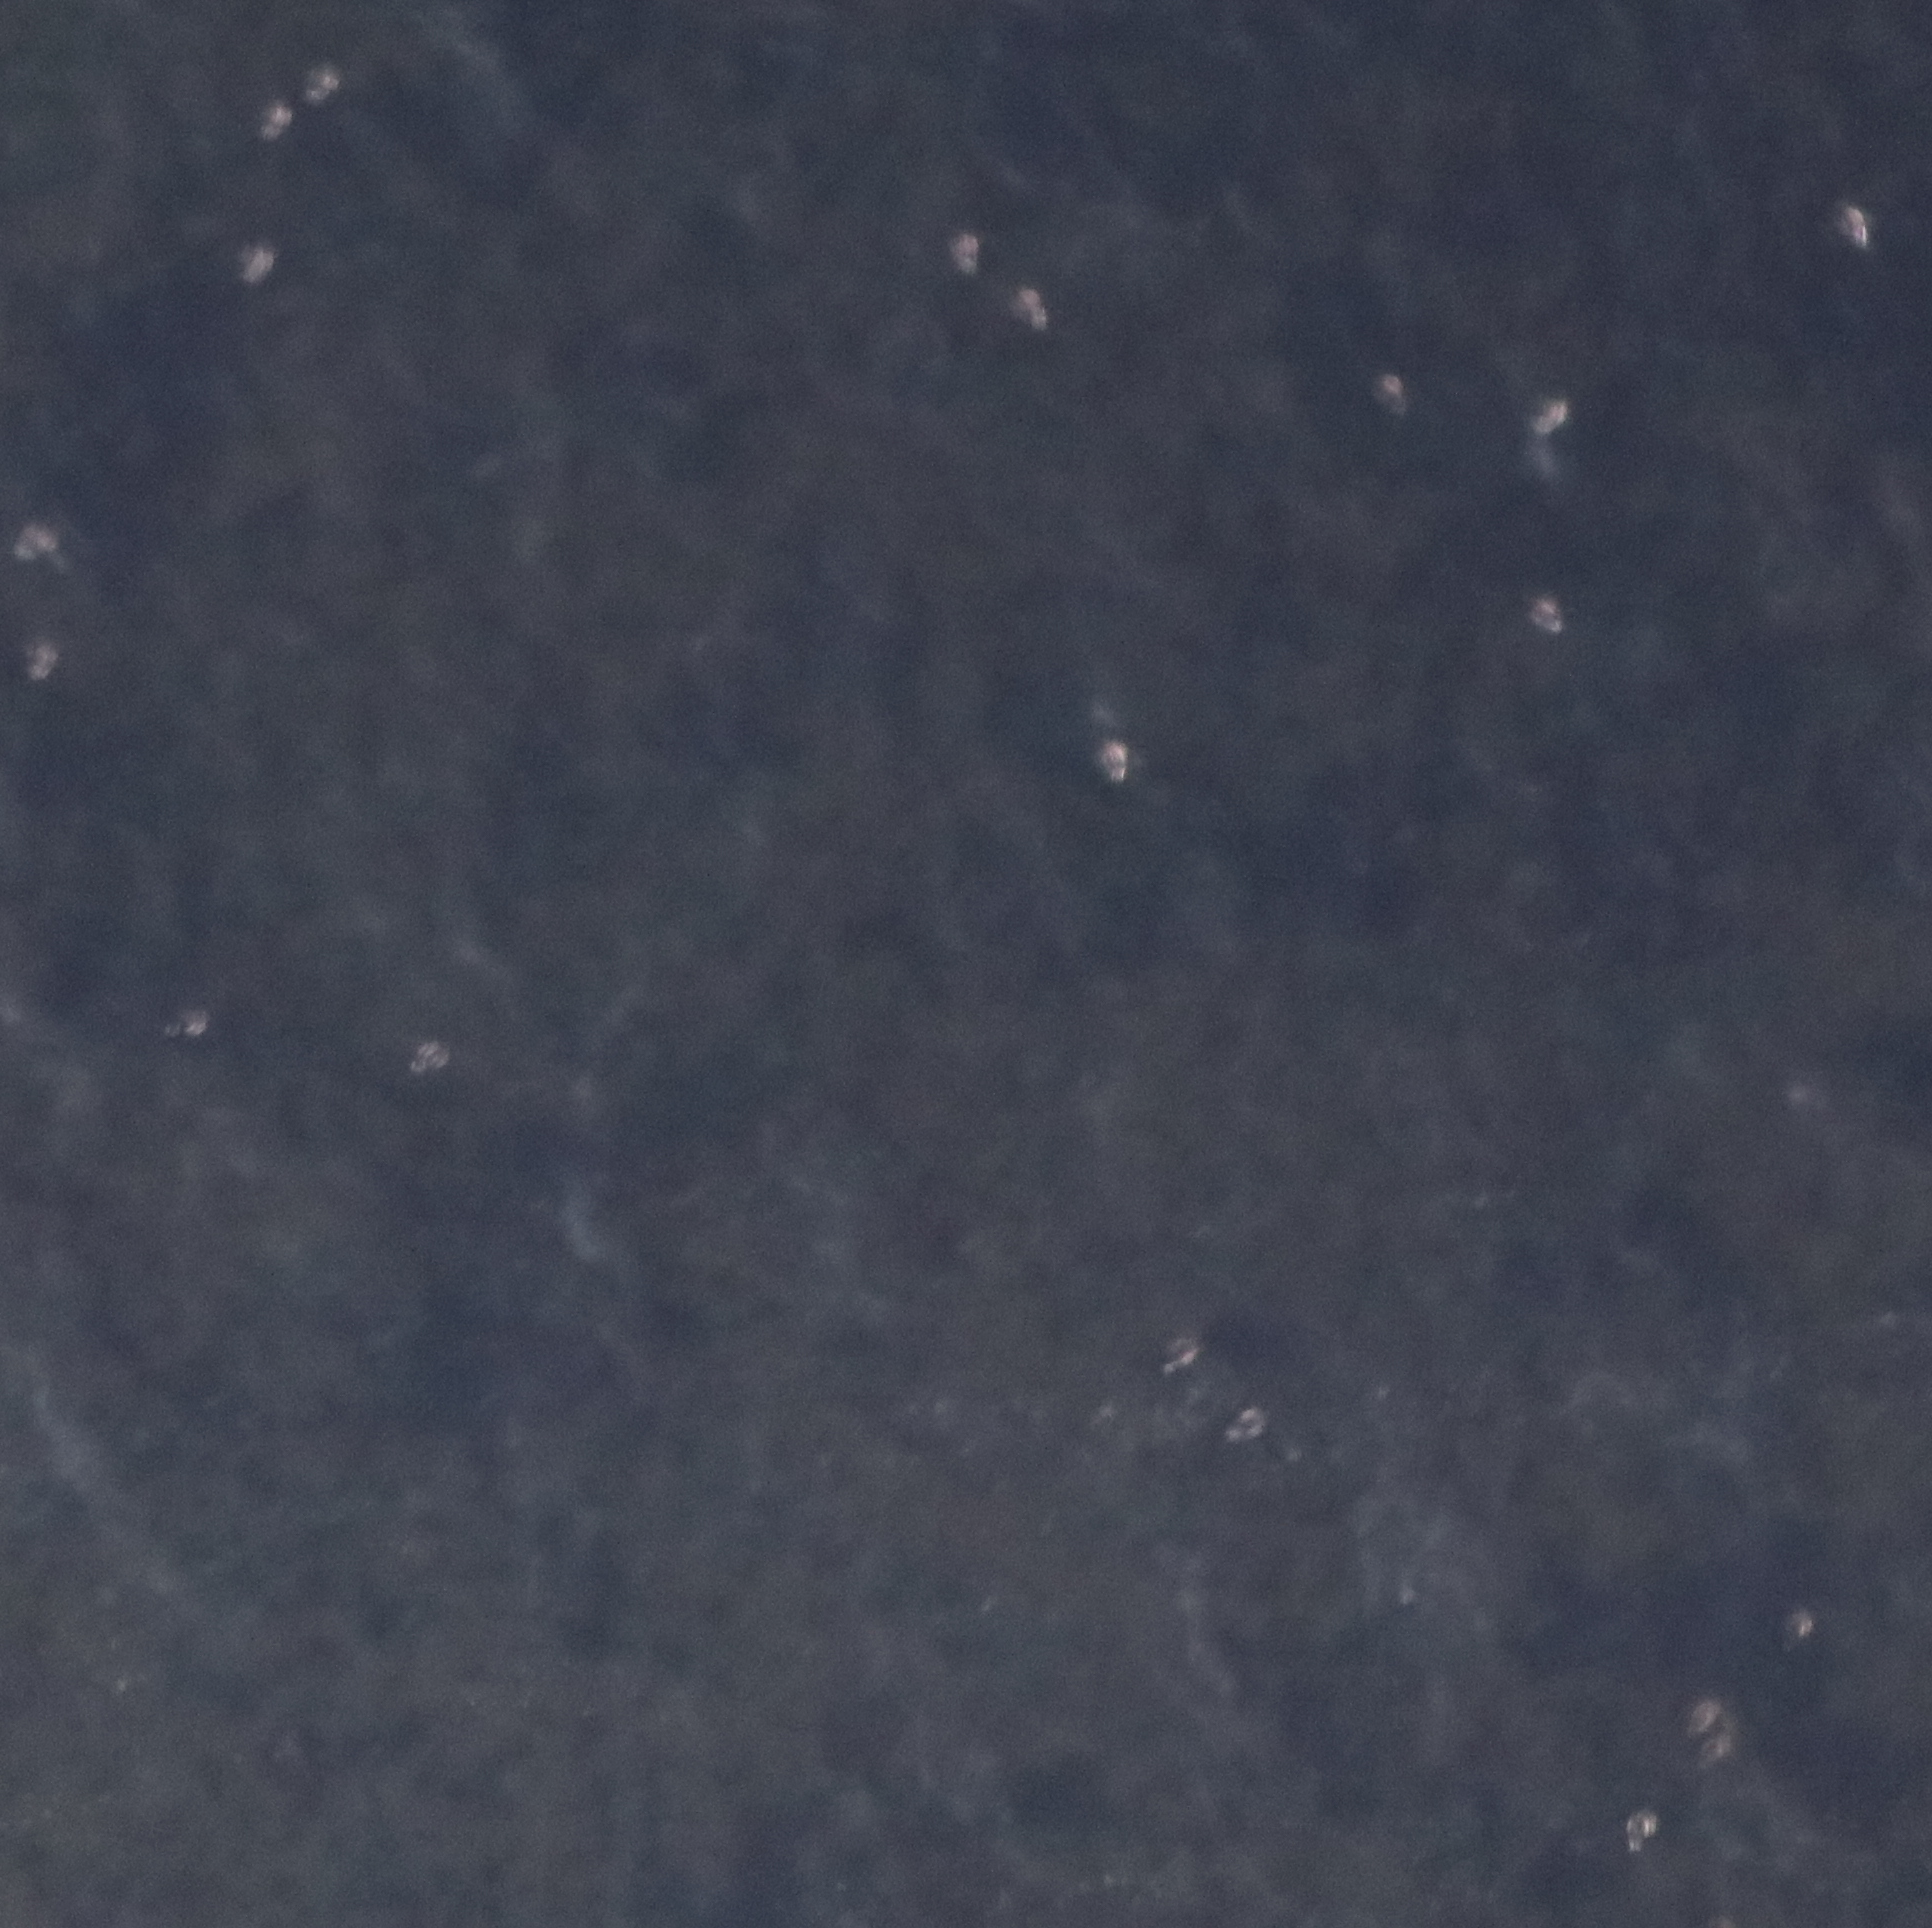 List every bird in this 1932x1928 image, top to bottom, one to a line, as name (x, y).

brant (319, 87)
brant (280, 119)
brant (1852, 228)
brant (967, 251)
brant (256, 266)
brant (1027, 304)
brant (1393, 393)
brant (1547, 416)
brant (37, 539)
brant (1550, 619)
brant (38, 660)
brant (1117, 759)
brant (189, 1022)
brant (430, 1057)
brant (1181, 1355)
brant (1246, 1423)
brant (1798, 1629)
brant (1704, 1712)
brant (1716, 1751)
brant (1643, 1825)